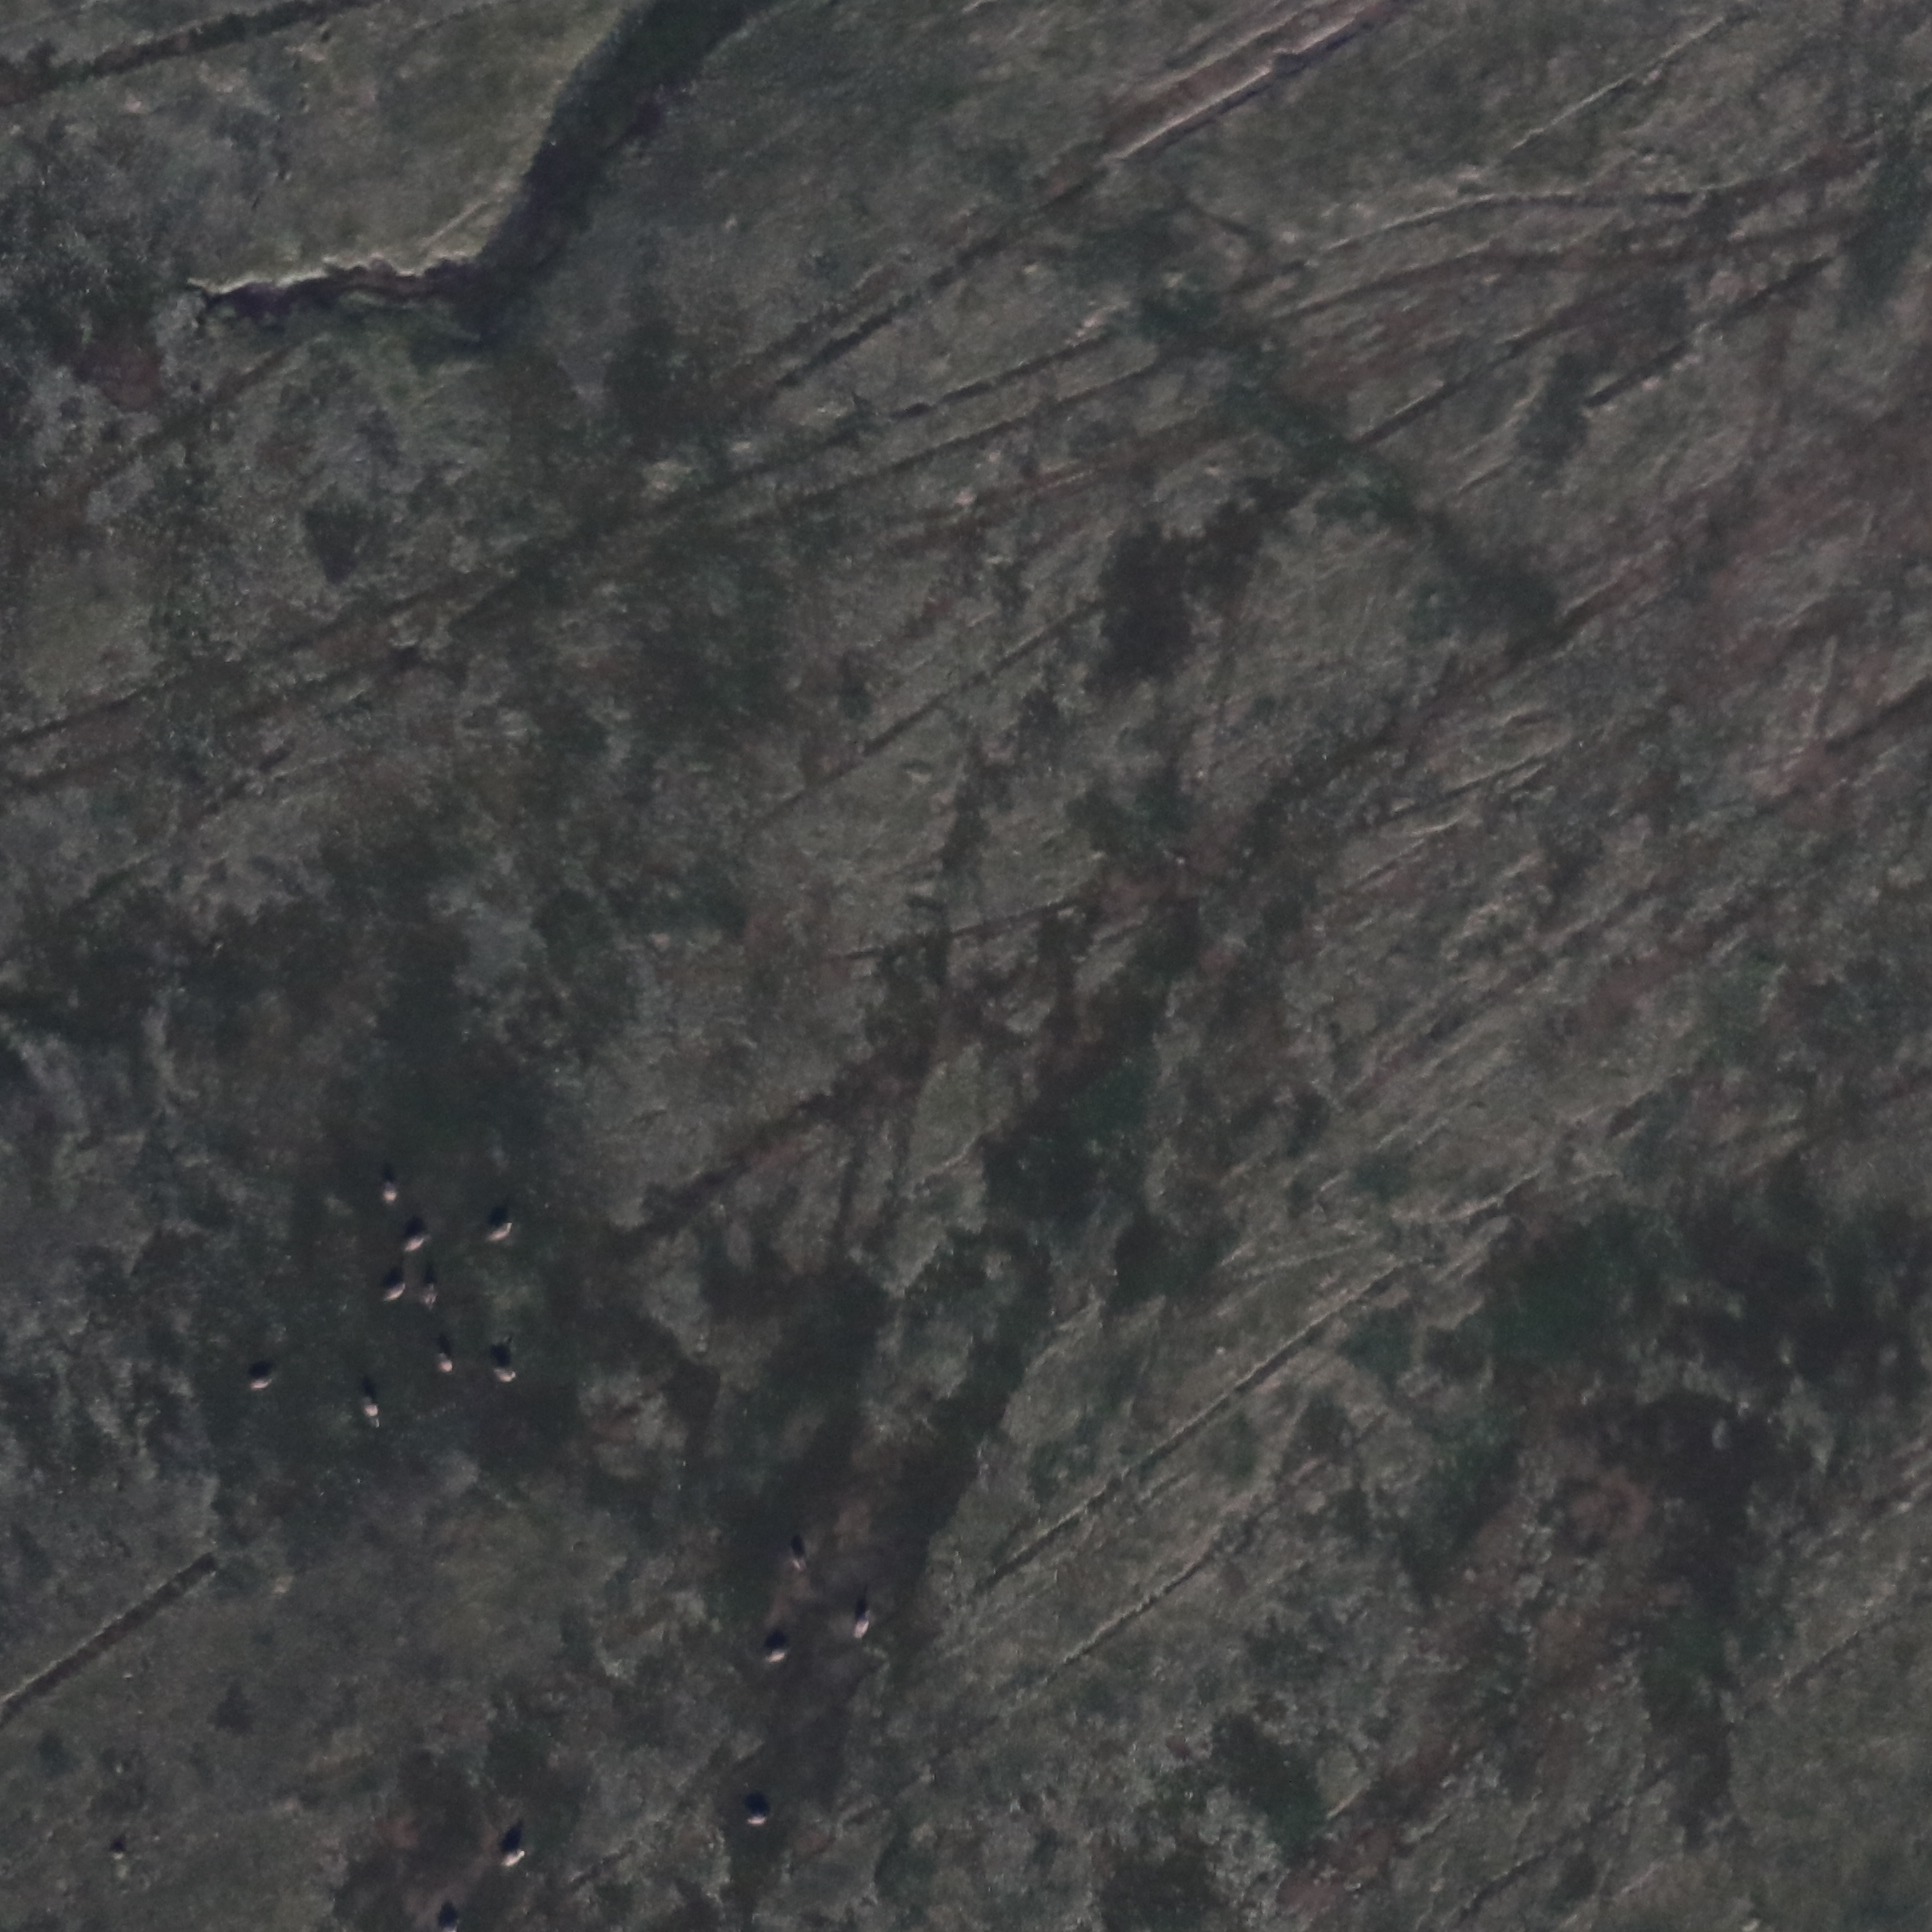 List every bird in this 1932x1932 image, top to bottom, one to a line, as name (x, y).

Canada goose (389, 1191)
Canada goose (500, 1231)
Canada goose (414, 1243)
Canada goose (394, 1291)
Canada goose (430, 1295)
Canada goose (444, 1362)
Canada goose (504, 1373)
Canada goose (260, 1382)
Canada goose (371, 1408)
Canada goose (801, 1569)
Canada goose (862, 1628)
Canada goose (775, 1657)
Canada goose (760, 1819)
Canada goose (513, 1856)